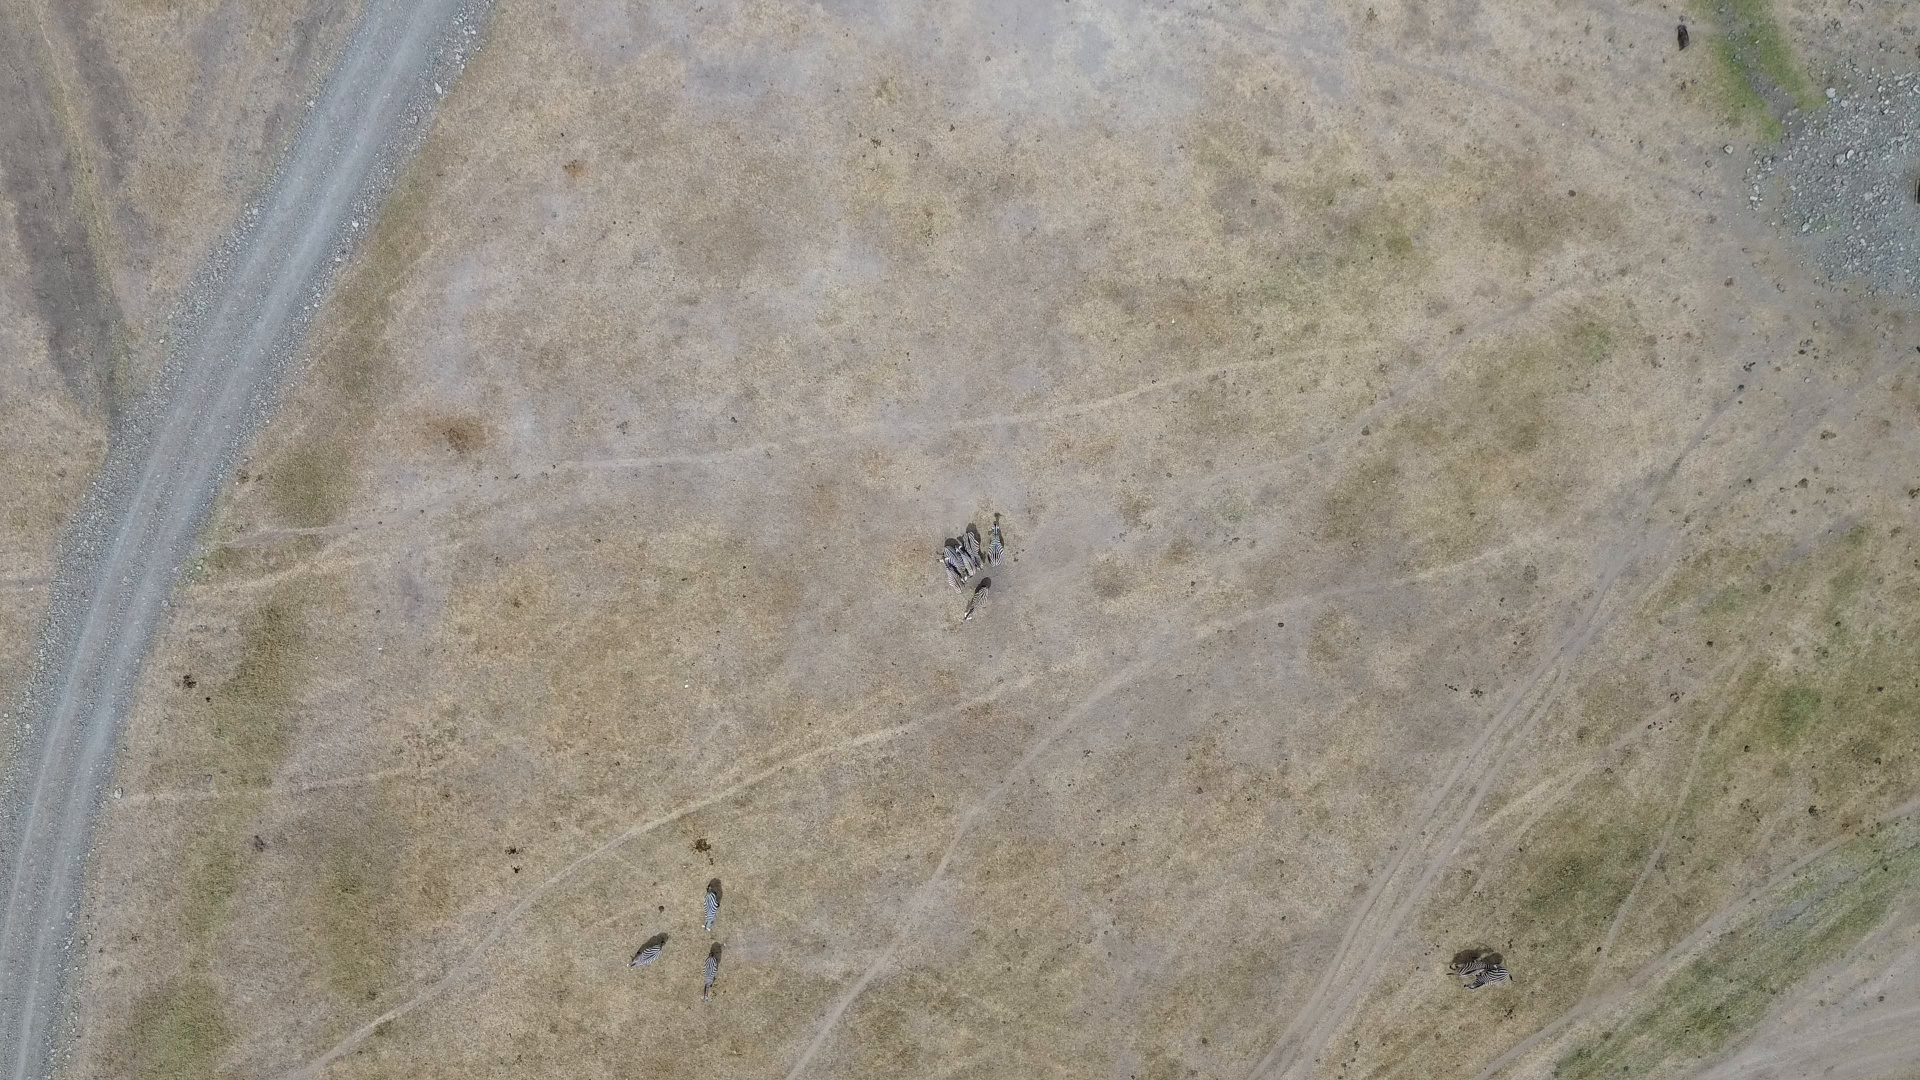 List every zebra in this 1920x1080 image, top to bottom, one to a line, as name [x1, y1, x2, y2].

zebra [989, 523, 1002, 566]
zebra [964, 531, 983, 570]
zebra [954, 544, 976, 576]
zebra [944, 546, 967, 583]
zebra [940, 558, 964, 593]
zebra [964, 586, 989, 623]
zebra [702, 893, 718, 931]
zebra [628, 945, 663, 969]
zebra [700, 956, 719, 1004]
zebra [1452, 957, 1488, 978]
zebra [1468, 965, 1509, 990]